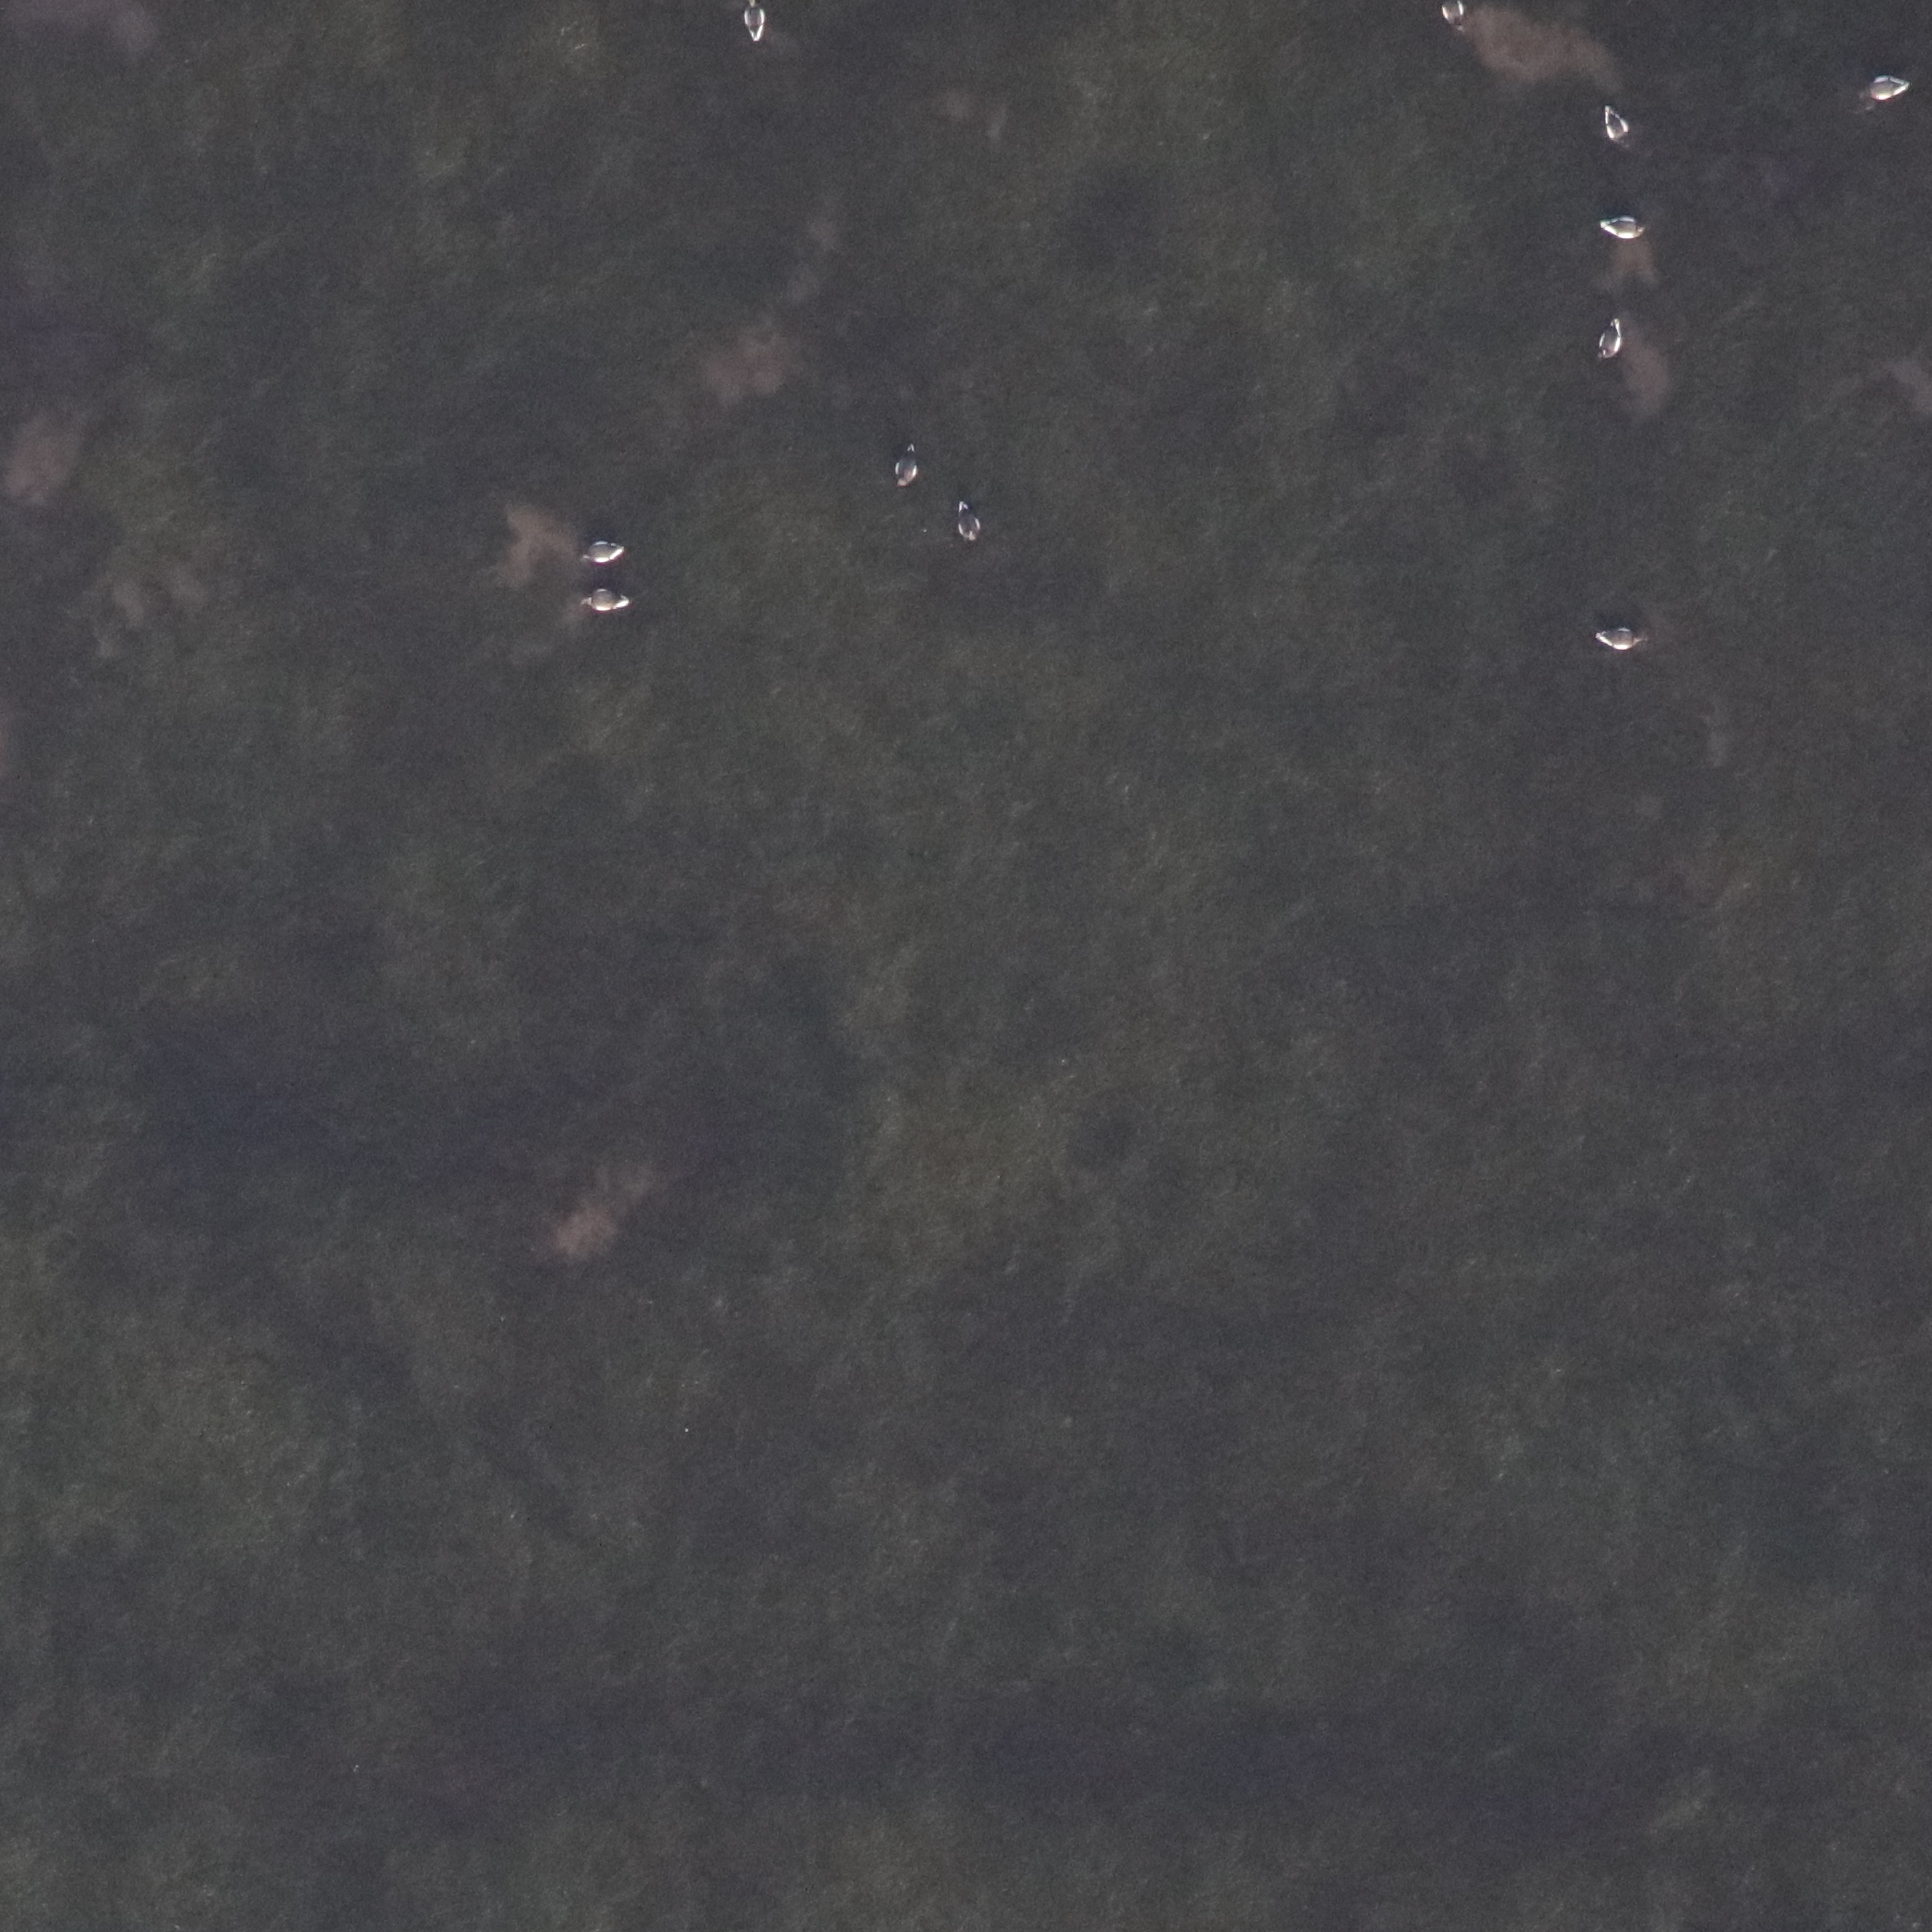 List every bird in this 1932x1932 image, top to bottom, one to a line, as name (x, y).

brant (1454, 12)
brant (755, 22)
brant (1885, 89)
brant (1617, 126)
brant (1624, 227)
brant (1611, 340)
brant (905, 469)
brant (967, 523)
brant (601, 553)
brant (604, 600)
brant (1621, 638)